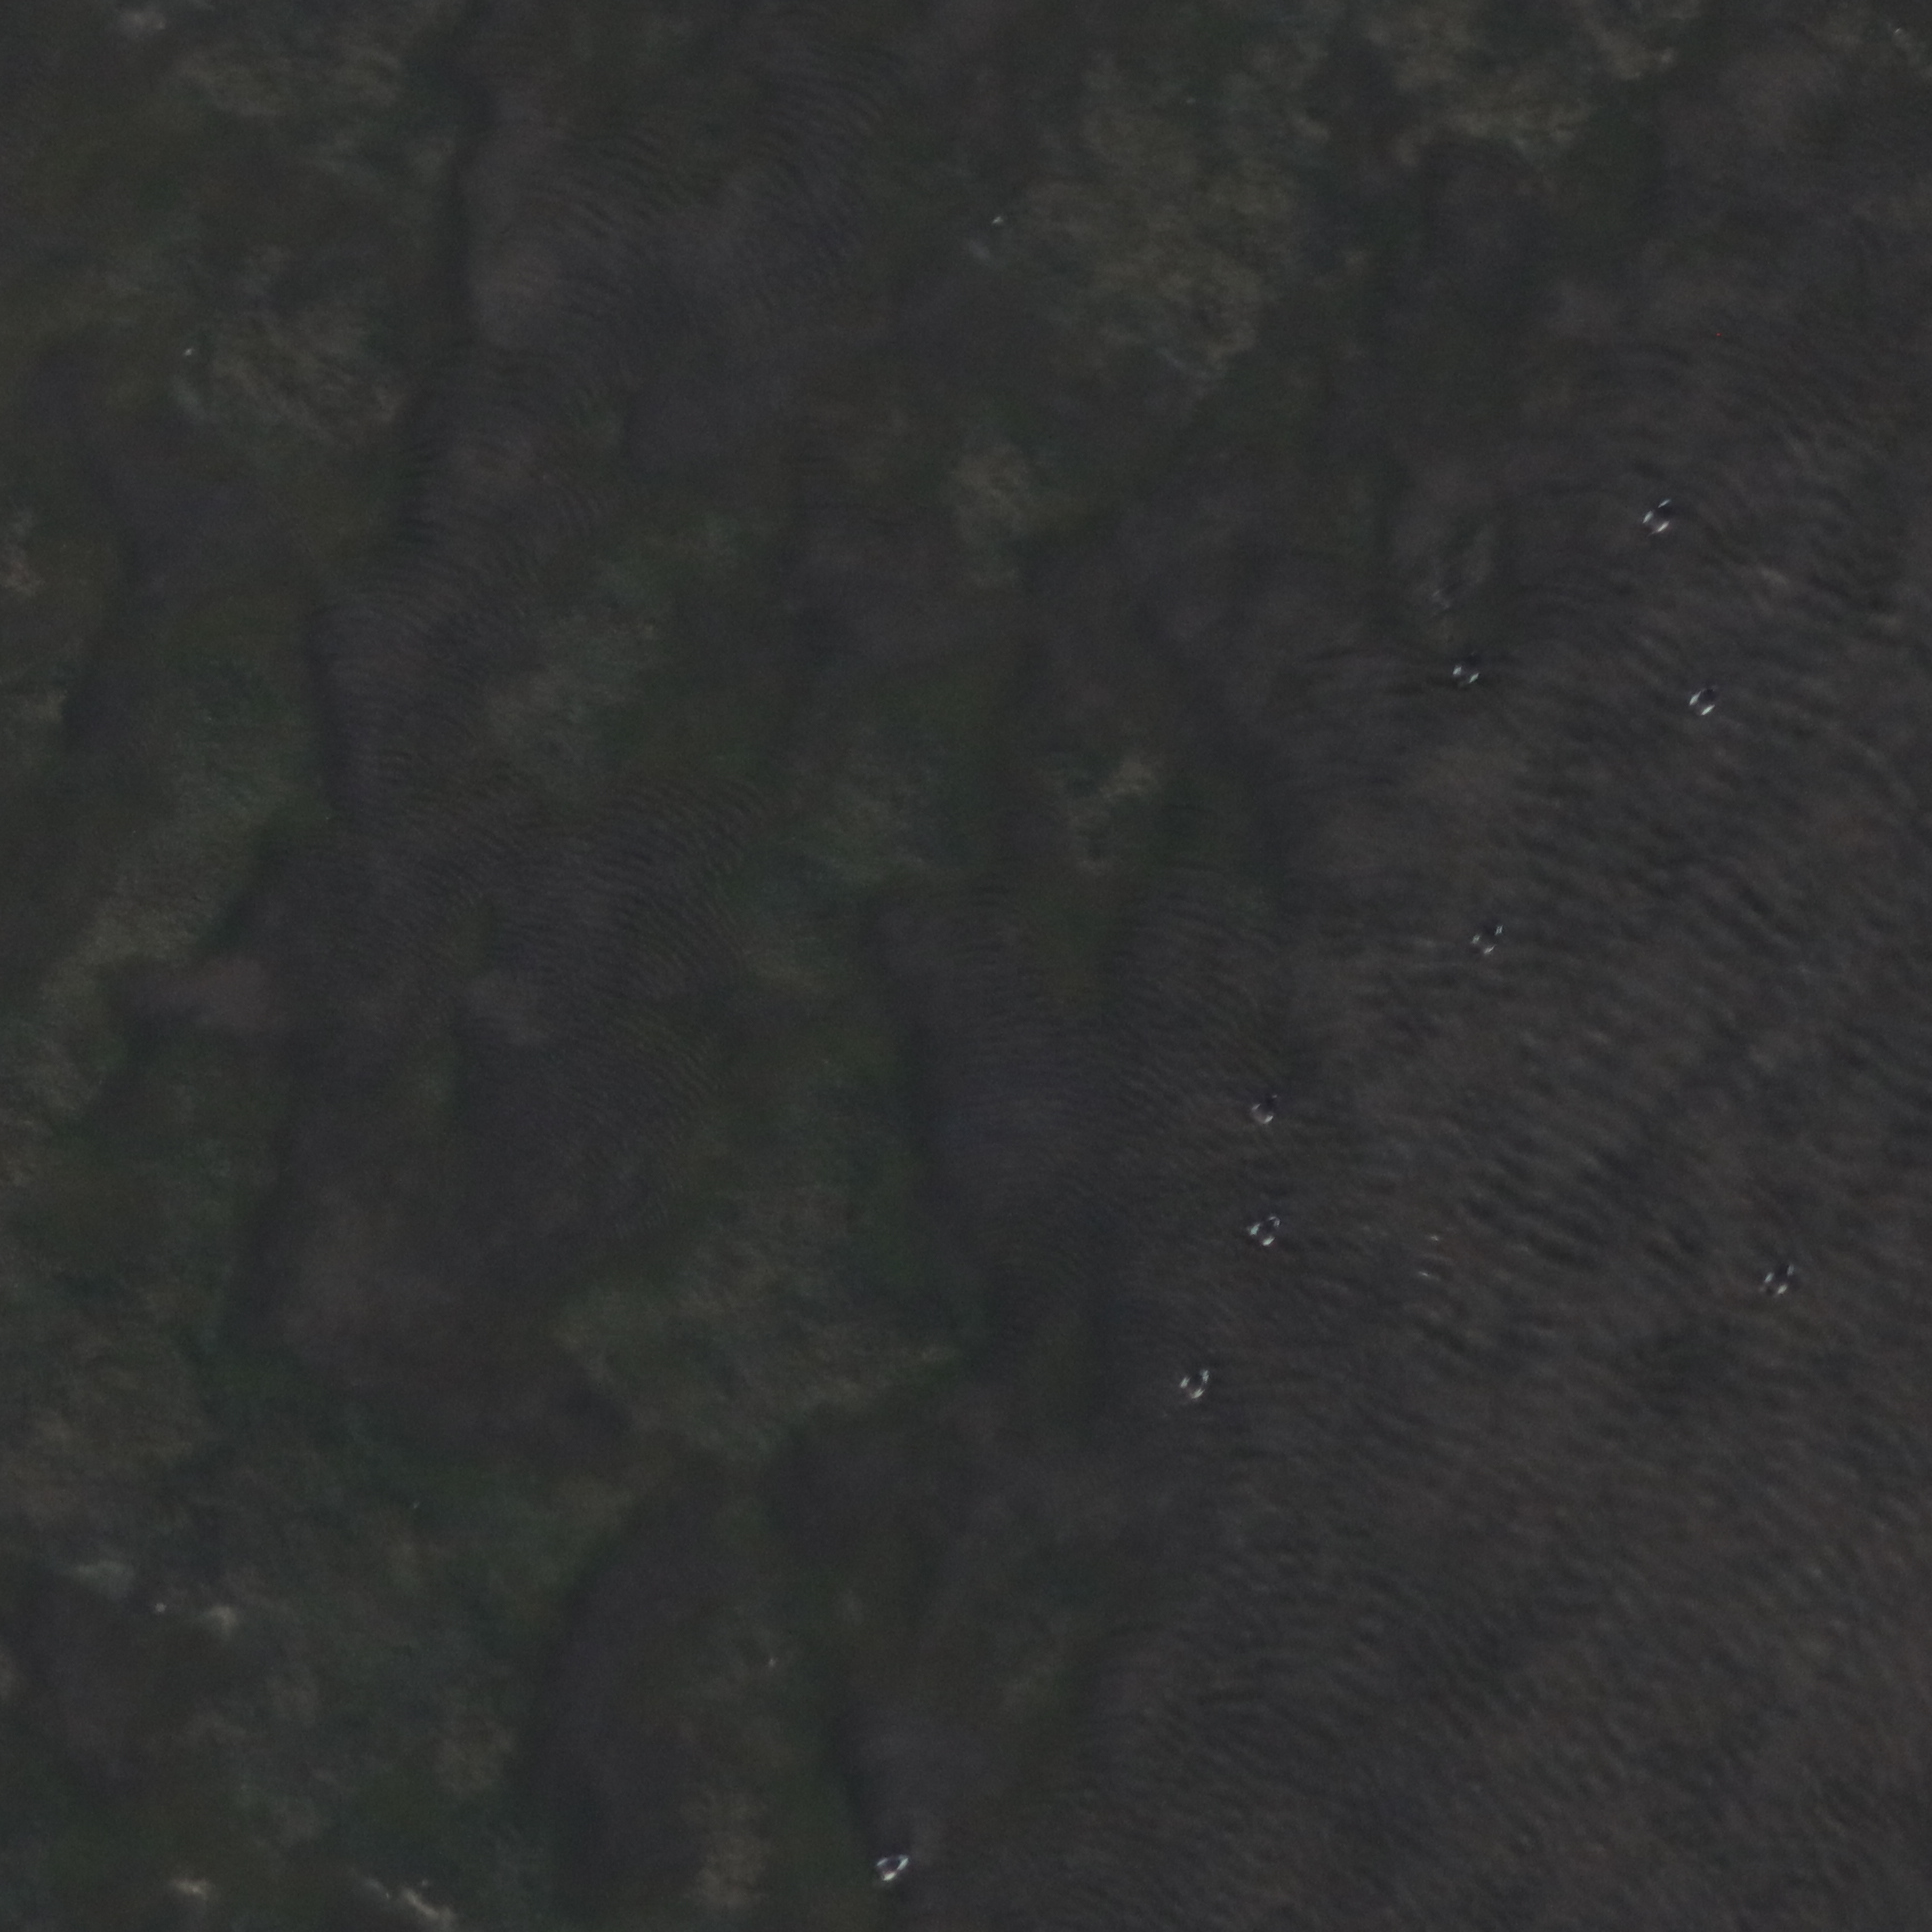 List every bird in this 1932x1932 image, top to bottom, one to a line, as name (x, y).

brant (1658, 518)
brant (1471, 671)
brant (1703, 699)
brant (1479, 942)
brant (1260, 1112)
brant (1266, 1230)
brant (1777, 1281)
brant (1199, 1379)
brant (889, 1867)